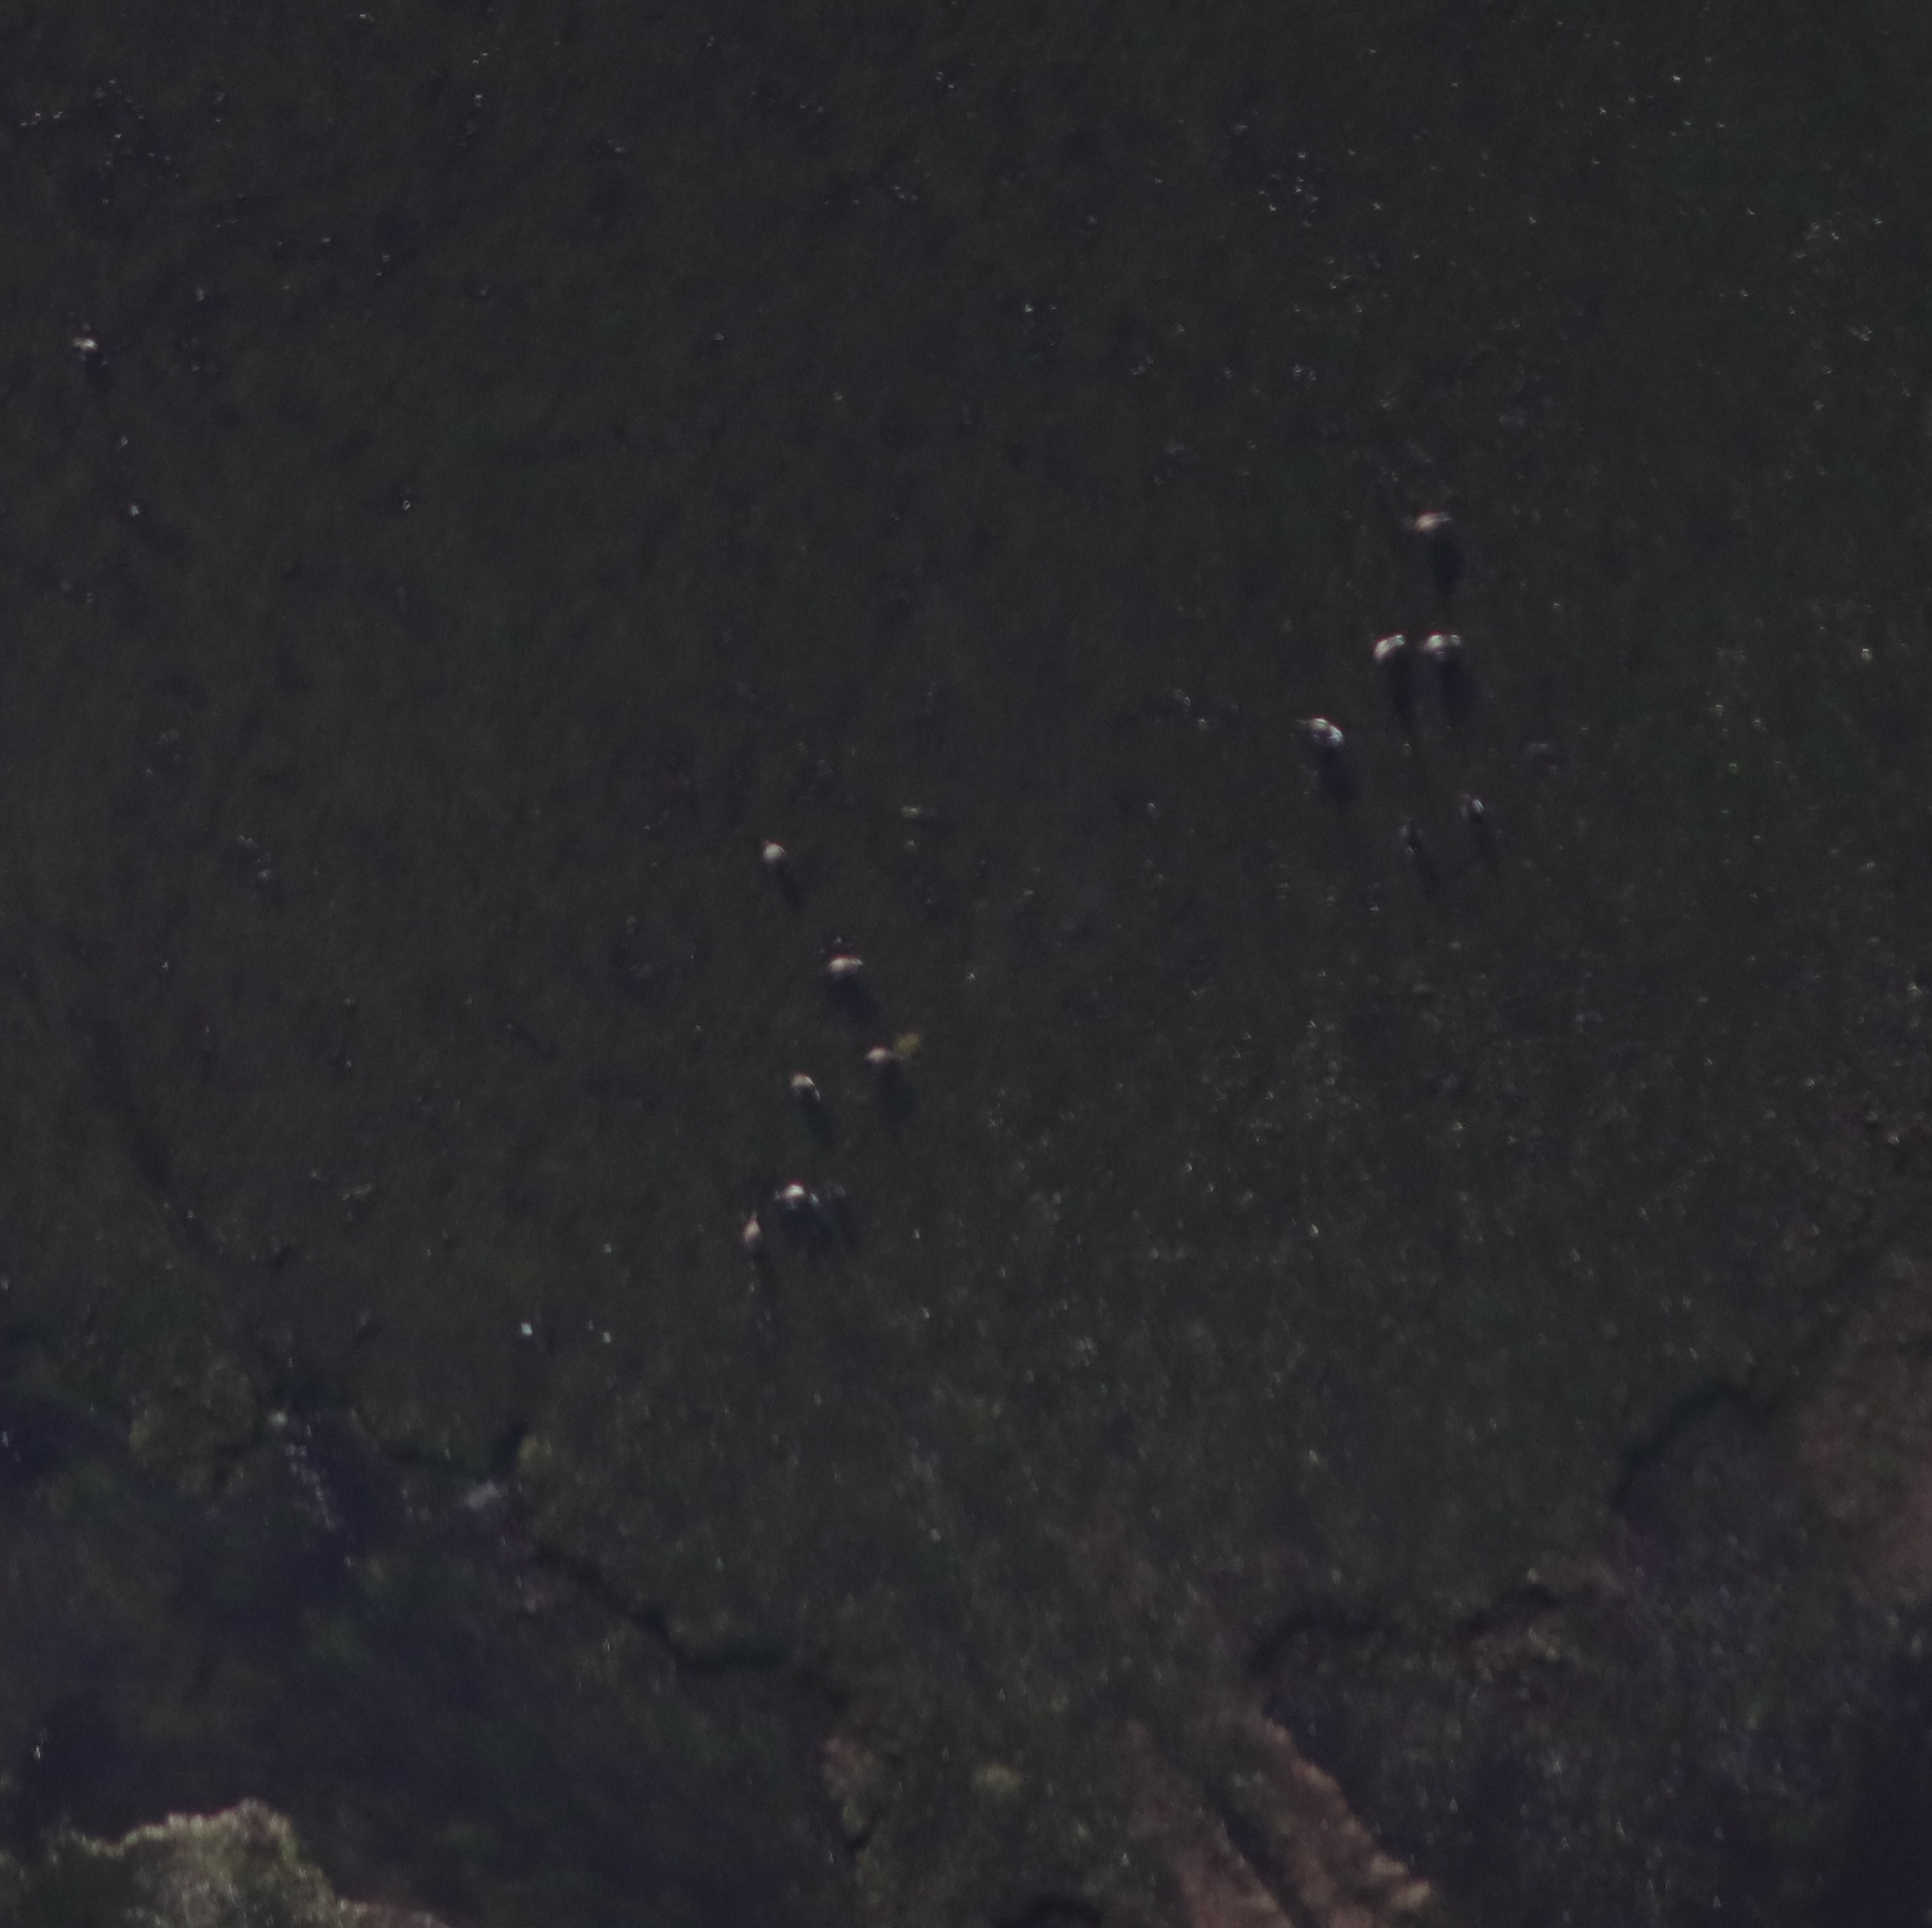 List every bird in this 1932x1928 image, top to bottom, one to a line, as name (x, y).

brant (87, 348)
brant (1431, 513)
brant (1454, 641)
brant (1388, 646)
brant (1330, 730)
brant (1473, 806)
brant (1421, 835)
brant (776, 862)
brant (845, 964)
brant (880, 1054)
brant (800, 1083)
brant (796, 1190)
brant (756, 1230)